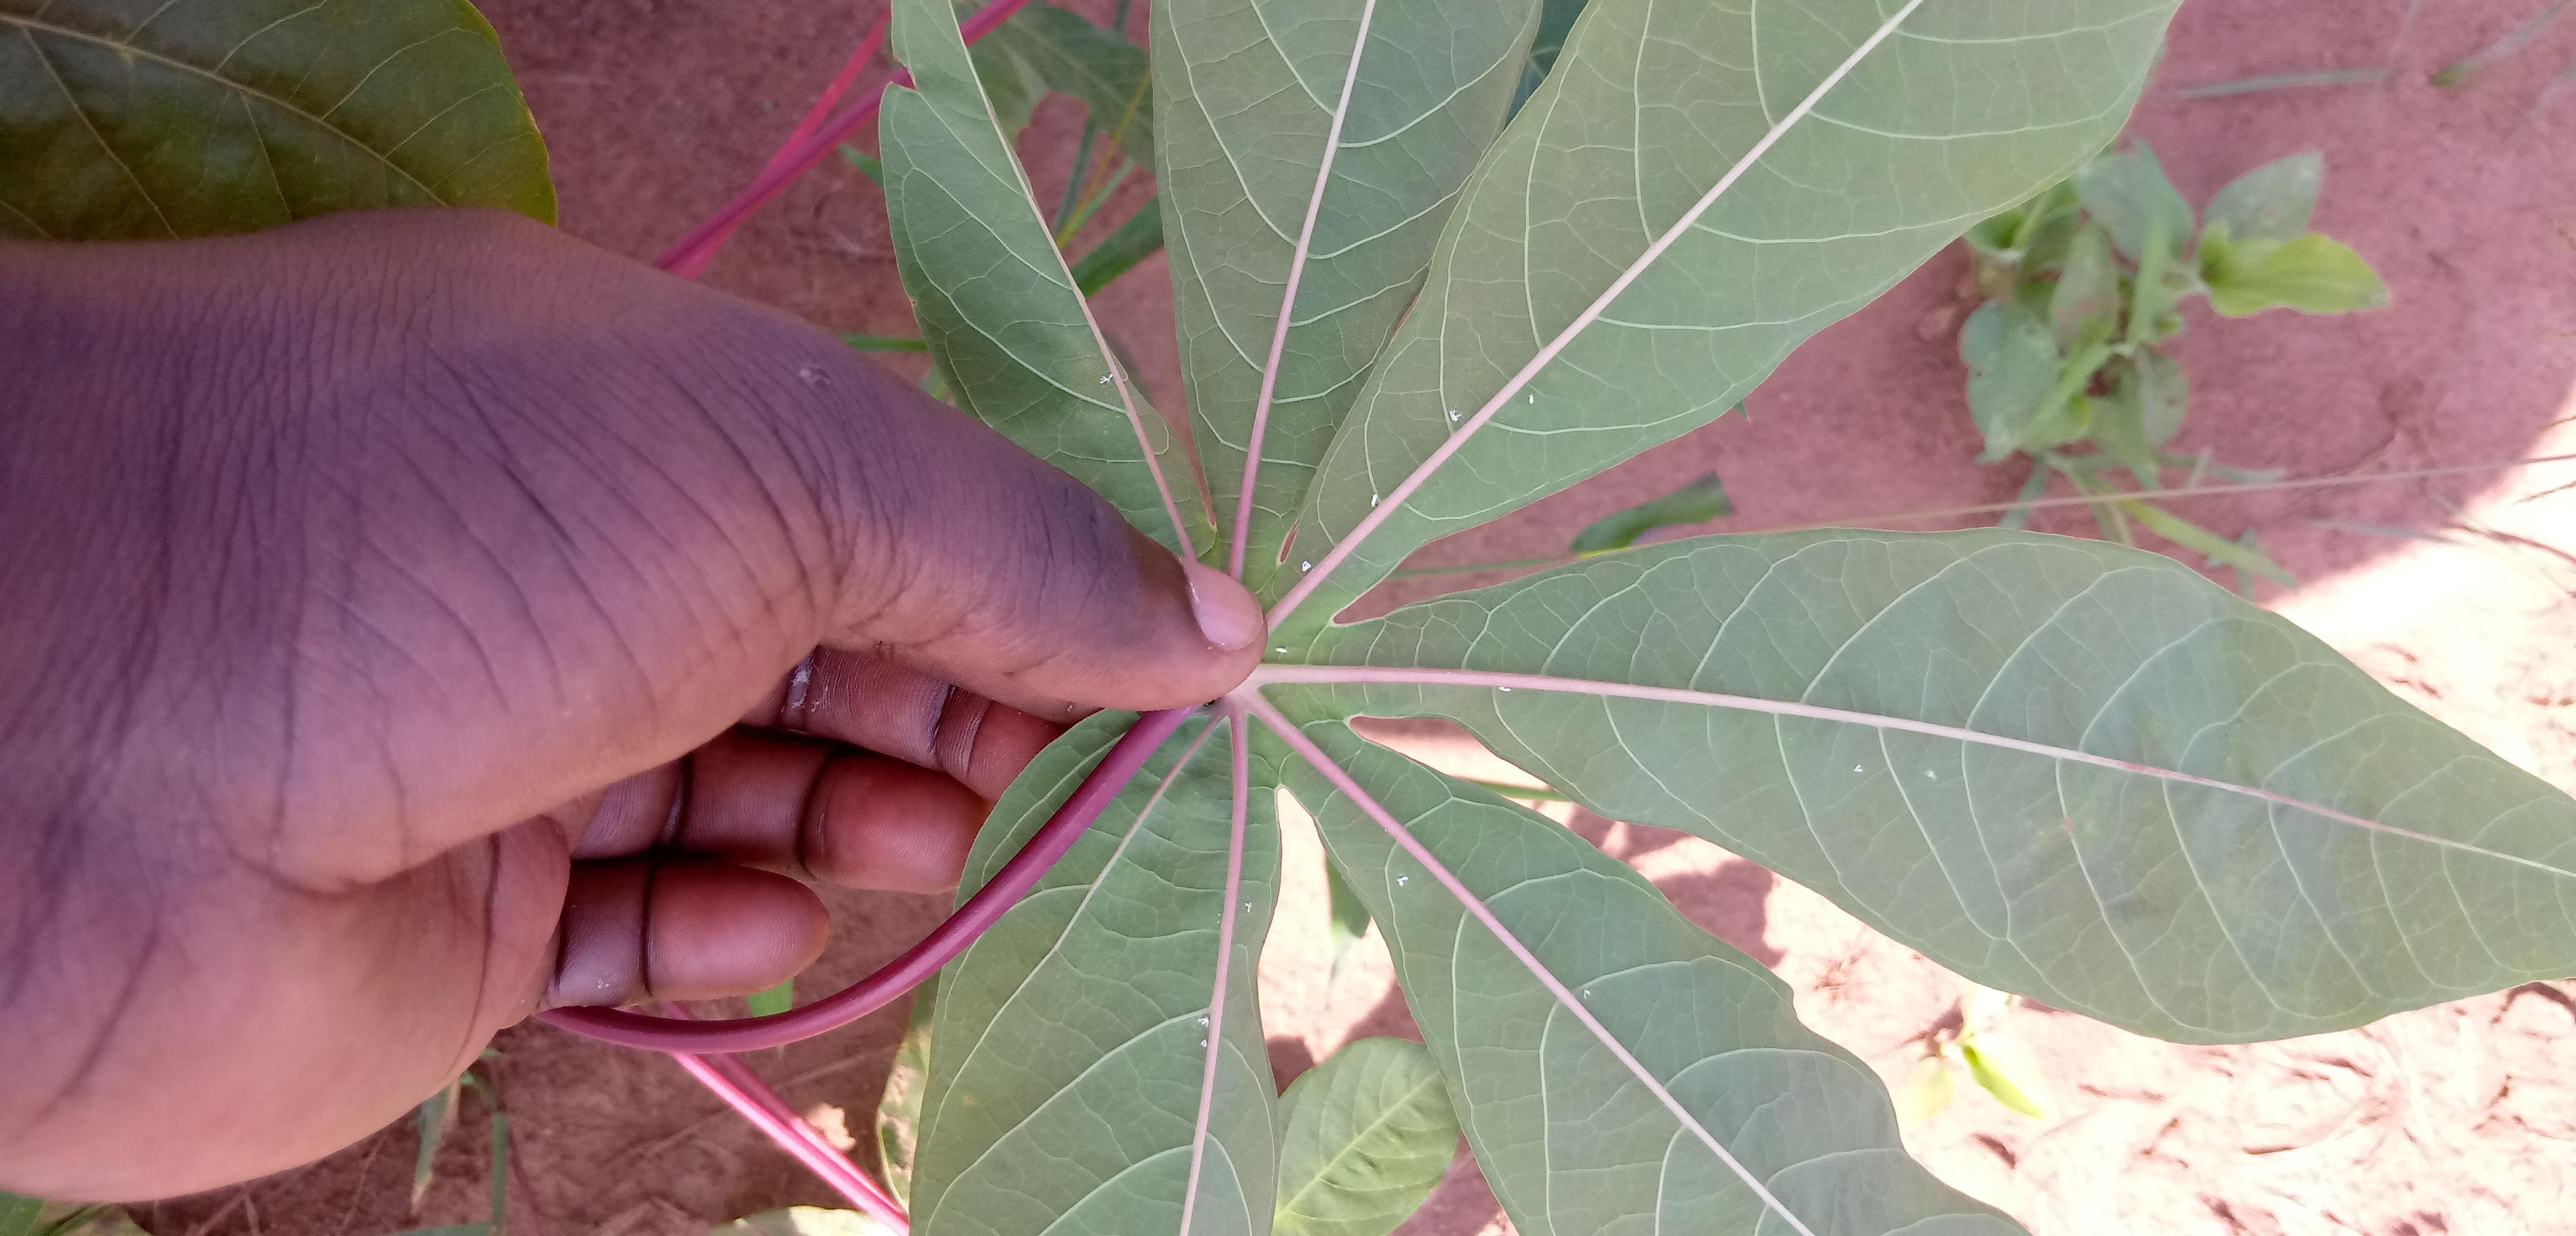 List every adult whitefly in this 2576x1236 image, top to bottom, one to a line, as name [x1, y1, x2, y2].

whitefly [1096, 371, 1117, 385]
whitefly [1527, 392, 1535, 406]
whitefly [1448, 407, 1464, 425]
whitefly [1368, 491, 1379, 509]
whitefly [1300, 559, 1312, 574]
whitefly [1274, 646, 1289, 655]
whitefly [1496, 686, 1513, 693]
whitefly [1851, 763, 1864, 774]
whitefly [1394, 875, 1410, 887]
whitefly [1242, 900, 1255, 914]
whitefly [1582, 987, 1591, 1000]
whitefly [1197, 1014, 1209, 1029]
whitefly [1200, 1038, 1208, 1049]